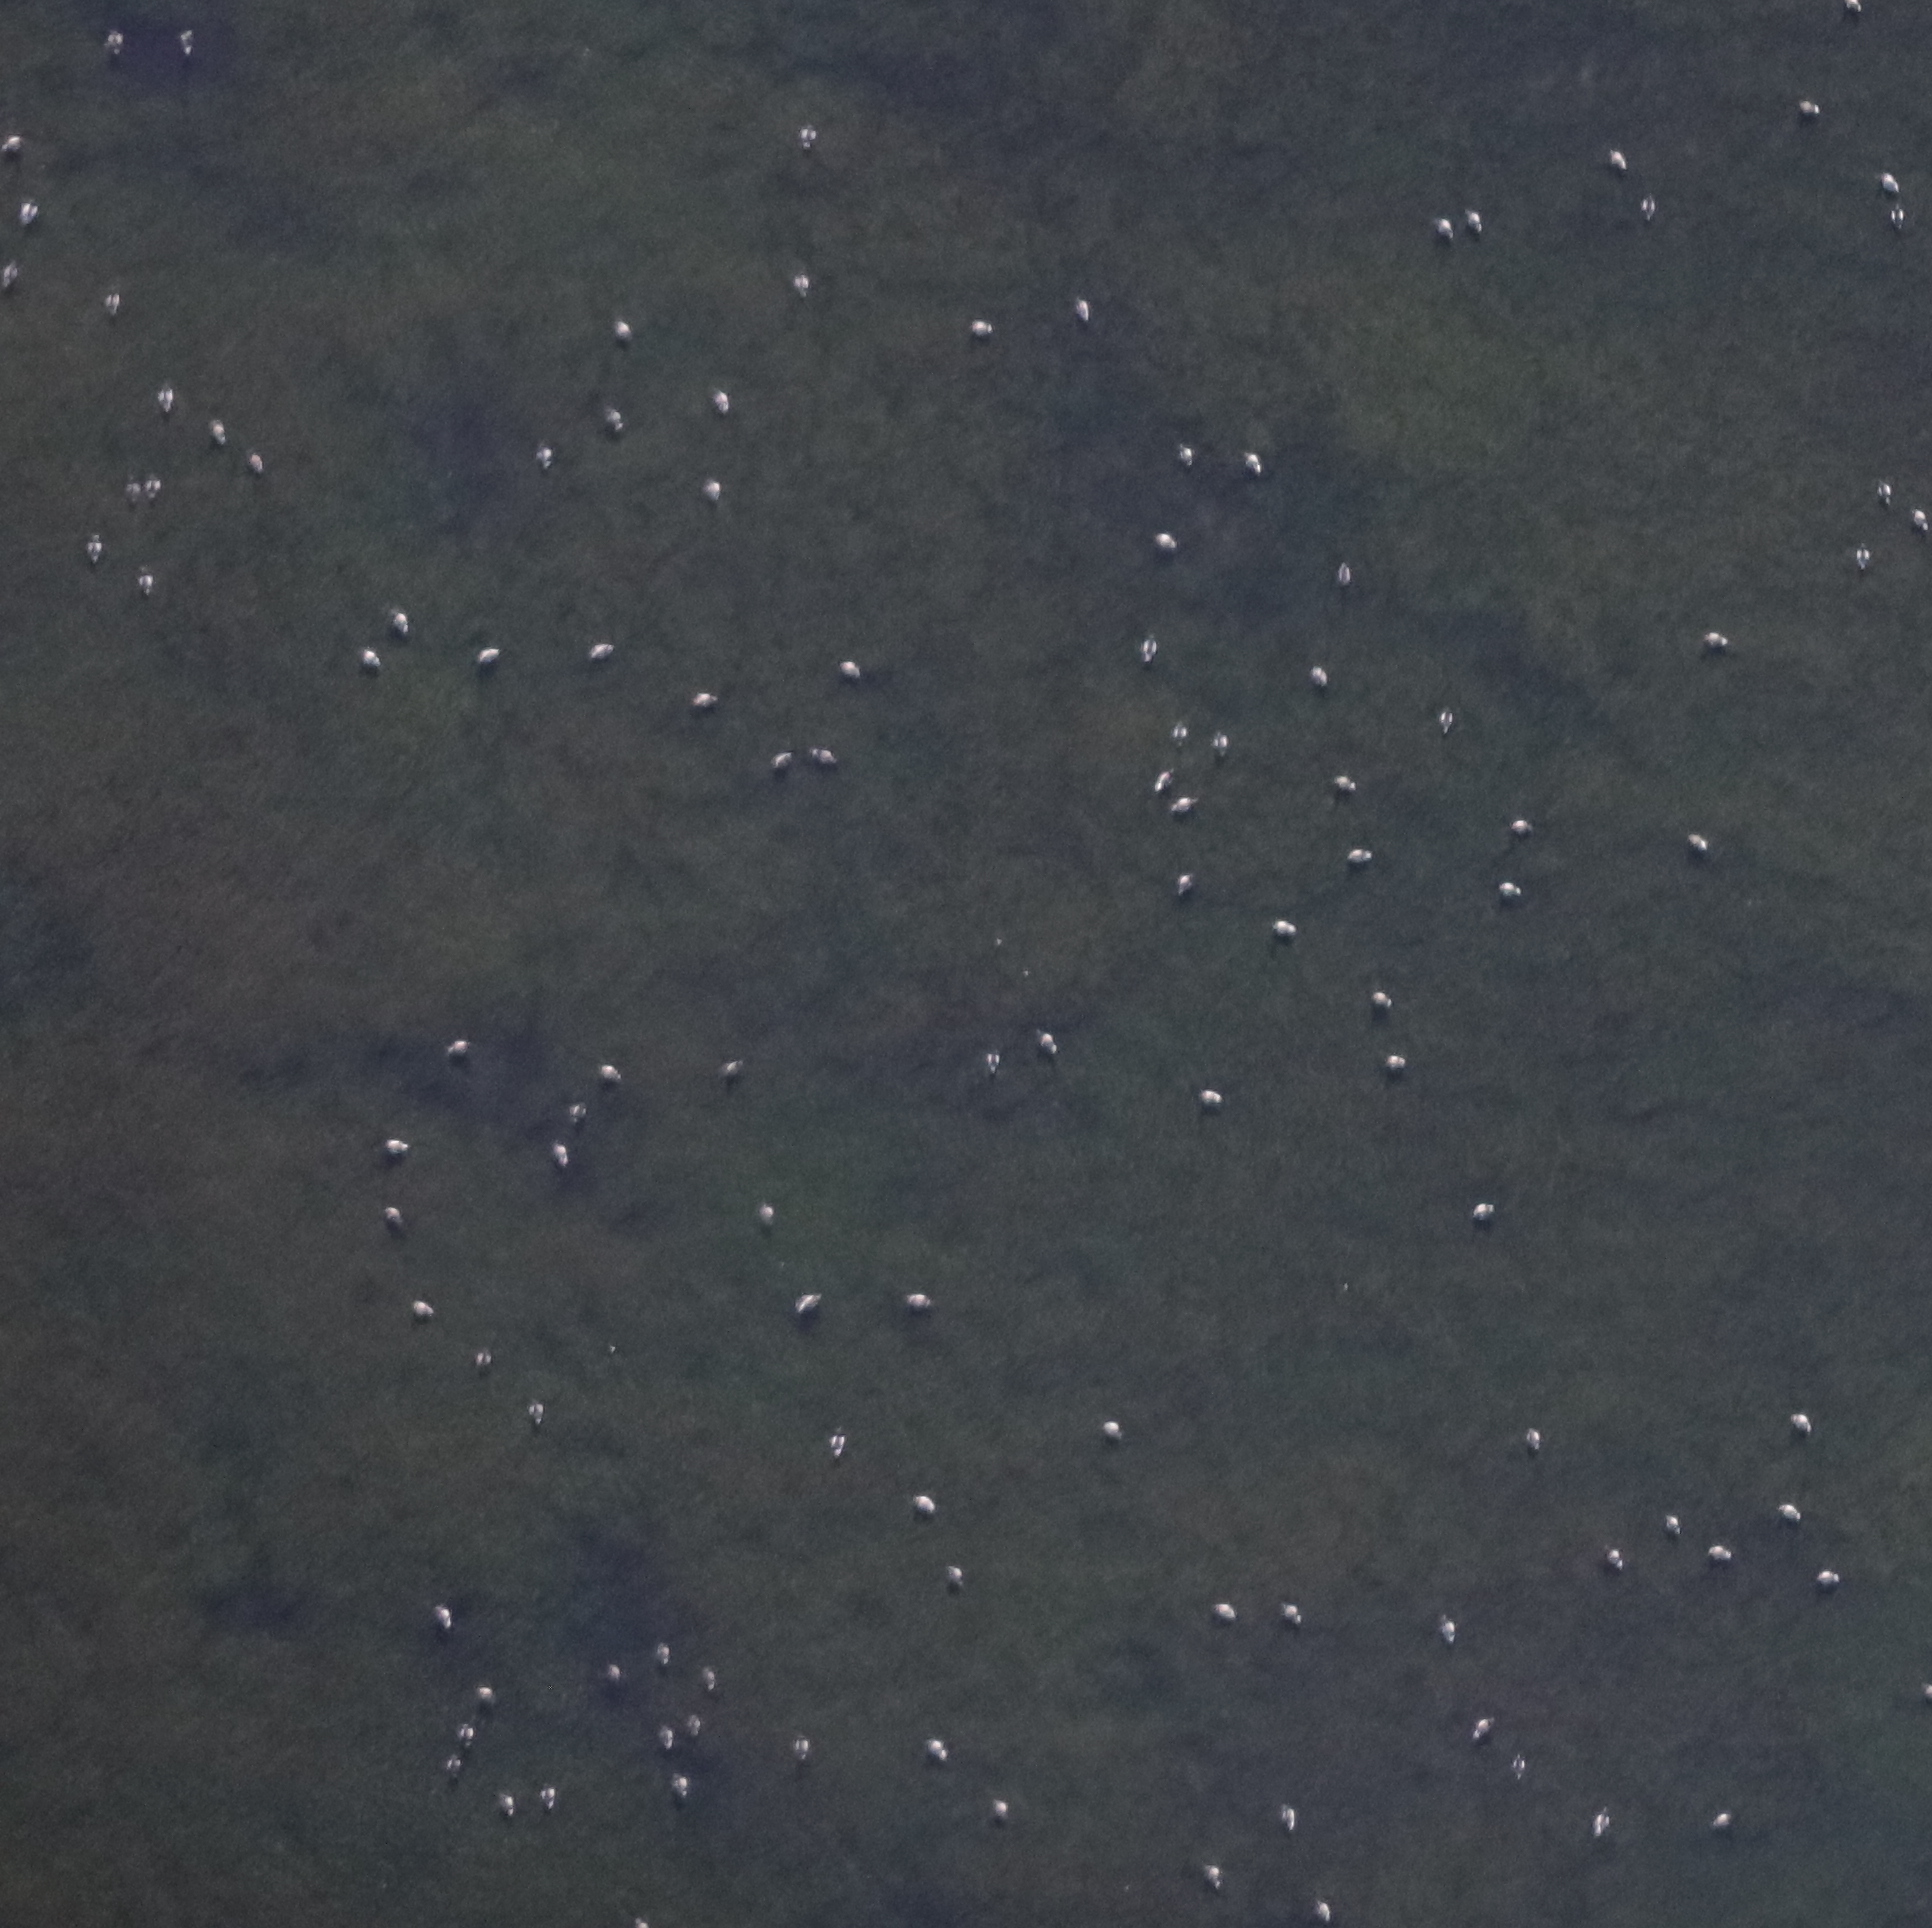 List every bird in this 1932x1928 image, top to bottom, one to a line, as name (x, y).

brant (1850, 5)
brant (118, 35)
brant (191, 44)
brant (1813, 107)
brant (804, 140)
brant (14, 144)
brant (1627, 157)
brant (1890, 178)
brant (1646, 208)
brant (30, 216)
brant (1483, 221)
brant (1904, 224)
brant (1442, 225)
brant (9, 274)
brant (805, 280)
brant (1084, 309)
brant (119, 310)
brant (627, 322)
brant (980, 337)
brant (171, 397)
brant (719, 403)
brant (613, 423)
brant (223, 433)
brant (1187, 454)
brant (262, 458)
brant (543, 459)
brant (1257, 462)
brant (161, 485)
brant (1883, 487)
brant (131, 489)
brant (716, 489)
brant (1920, 509)
brant (1168, 541)
brant (99, 545)
brant (1336, 560)
brant (1851, 564)
brant (148, 583)
brant (403, 618)
brant (1146, 642)
brant (476, 649)
brant (1717, 652)
brant (602, 656)
brant (371, 662)
brant (857, 672)
brant (1323, 673)
brant (709, 695)
brant (1455, 719)
brant (1187, 731)
brant (1219, 743)
brant (775, 765)
brant (822, 767)
brant (1166, 775)
brant (1348, 778)
brant (1194, 804)
brant (1526, 828)
brant (1697, 843)
brant (1360, 855)
brant (1191, 882)
brant (1518, 897)
brant (1274, 916)
brant (1385, 989)
brant (1040, 1036)
brant (471, 1042)
brant (987, 1064)
brant (1405, 1064)
brant (607, 1068)
brant (729, 1069)
brant (1215, 1102)
brant (575, 1105)
brant (389, 1147)
brant (553, 1157)
brant (758, 1208)
brant (1481, 1220)
brant (388, 1226)
brant (923, 1298)
brant (799, 1309)
brant (434, 1319)
brant (482, 1358)
brant (522, 1414)
brant (1812, 1416)
brant (1108, 1428)
brant (1534, 1433)
brant (838, 1442)
brant (925, 1504)
brant (1792, 1518)
brant (1684, 1522)
brant (1727, 1555)
brant (1621, 1556)
brant (1828, 1567)
brant (960, 1584)
brant (1294, 1609)
brant (1226, 1613)
brant (446, 1626)
brant (1437, 1636)
brant (662, 1648)
brant (710, 1677)
brant (619, 1683)
brant (483, 1706)
brant (709, 1718)
brant (1489, 1732)
brant (678, 1733)
brant (465, 1742)
brant (937, 1746)
brant (811, 1747)
brant (1522, 1761)
brant (449, 1776)
brant (695, 1787)
brant (553, 1797)
brant (508, 1799)
brant (994, 1800)
brant (1291, 1820)
brant (1726, 1820)
brant (1610, 1828)
brant (1208, 1879)
brant (1311, 1907)